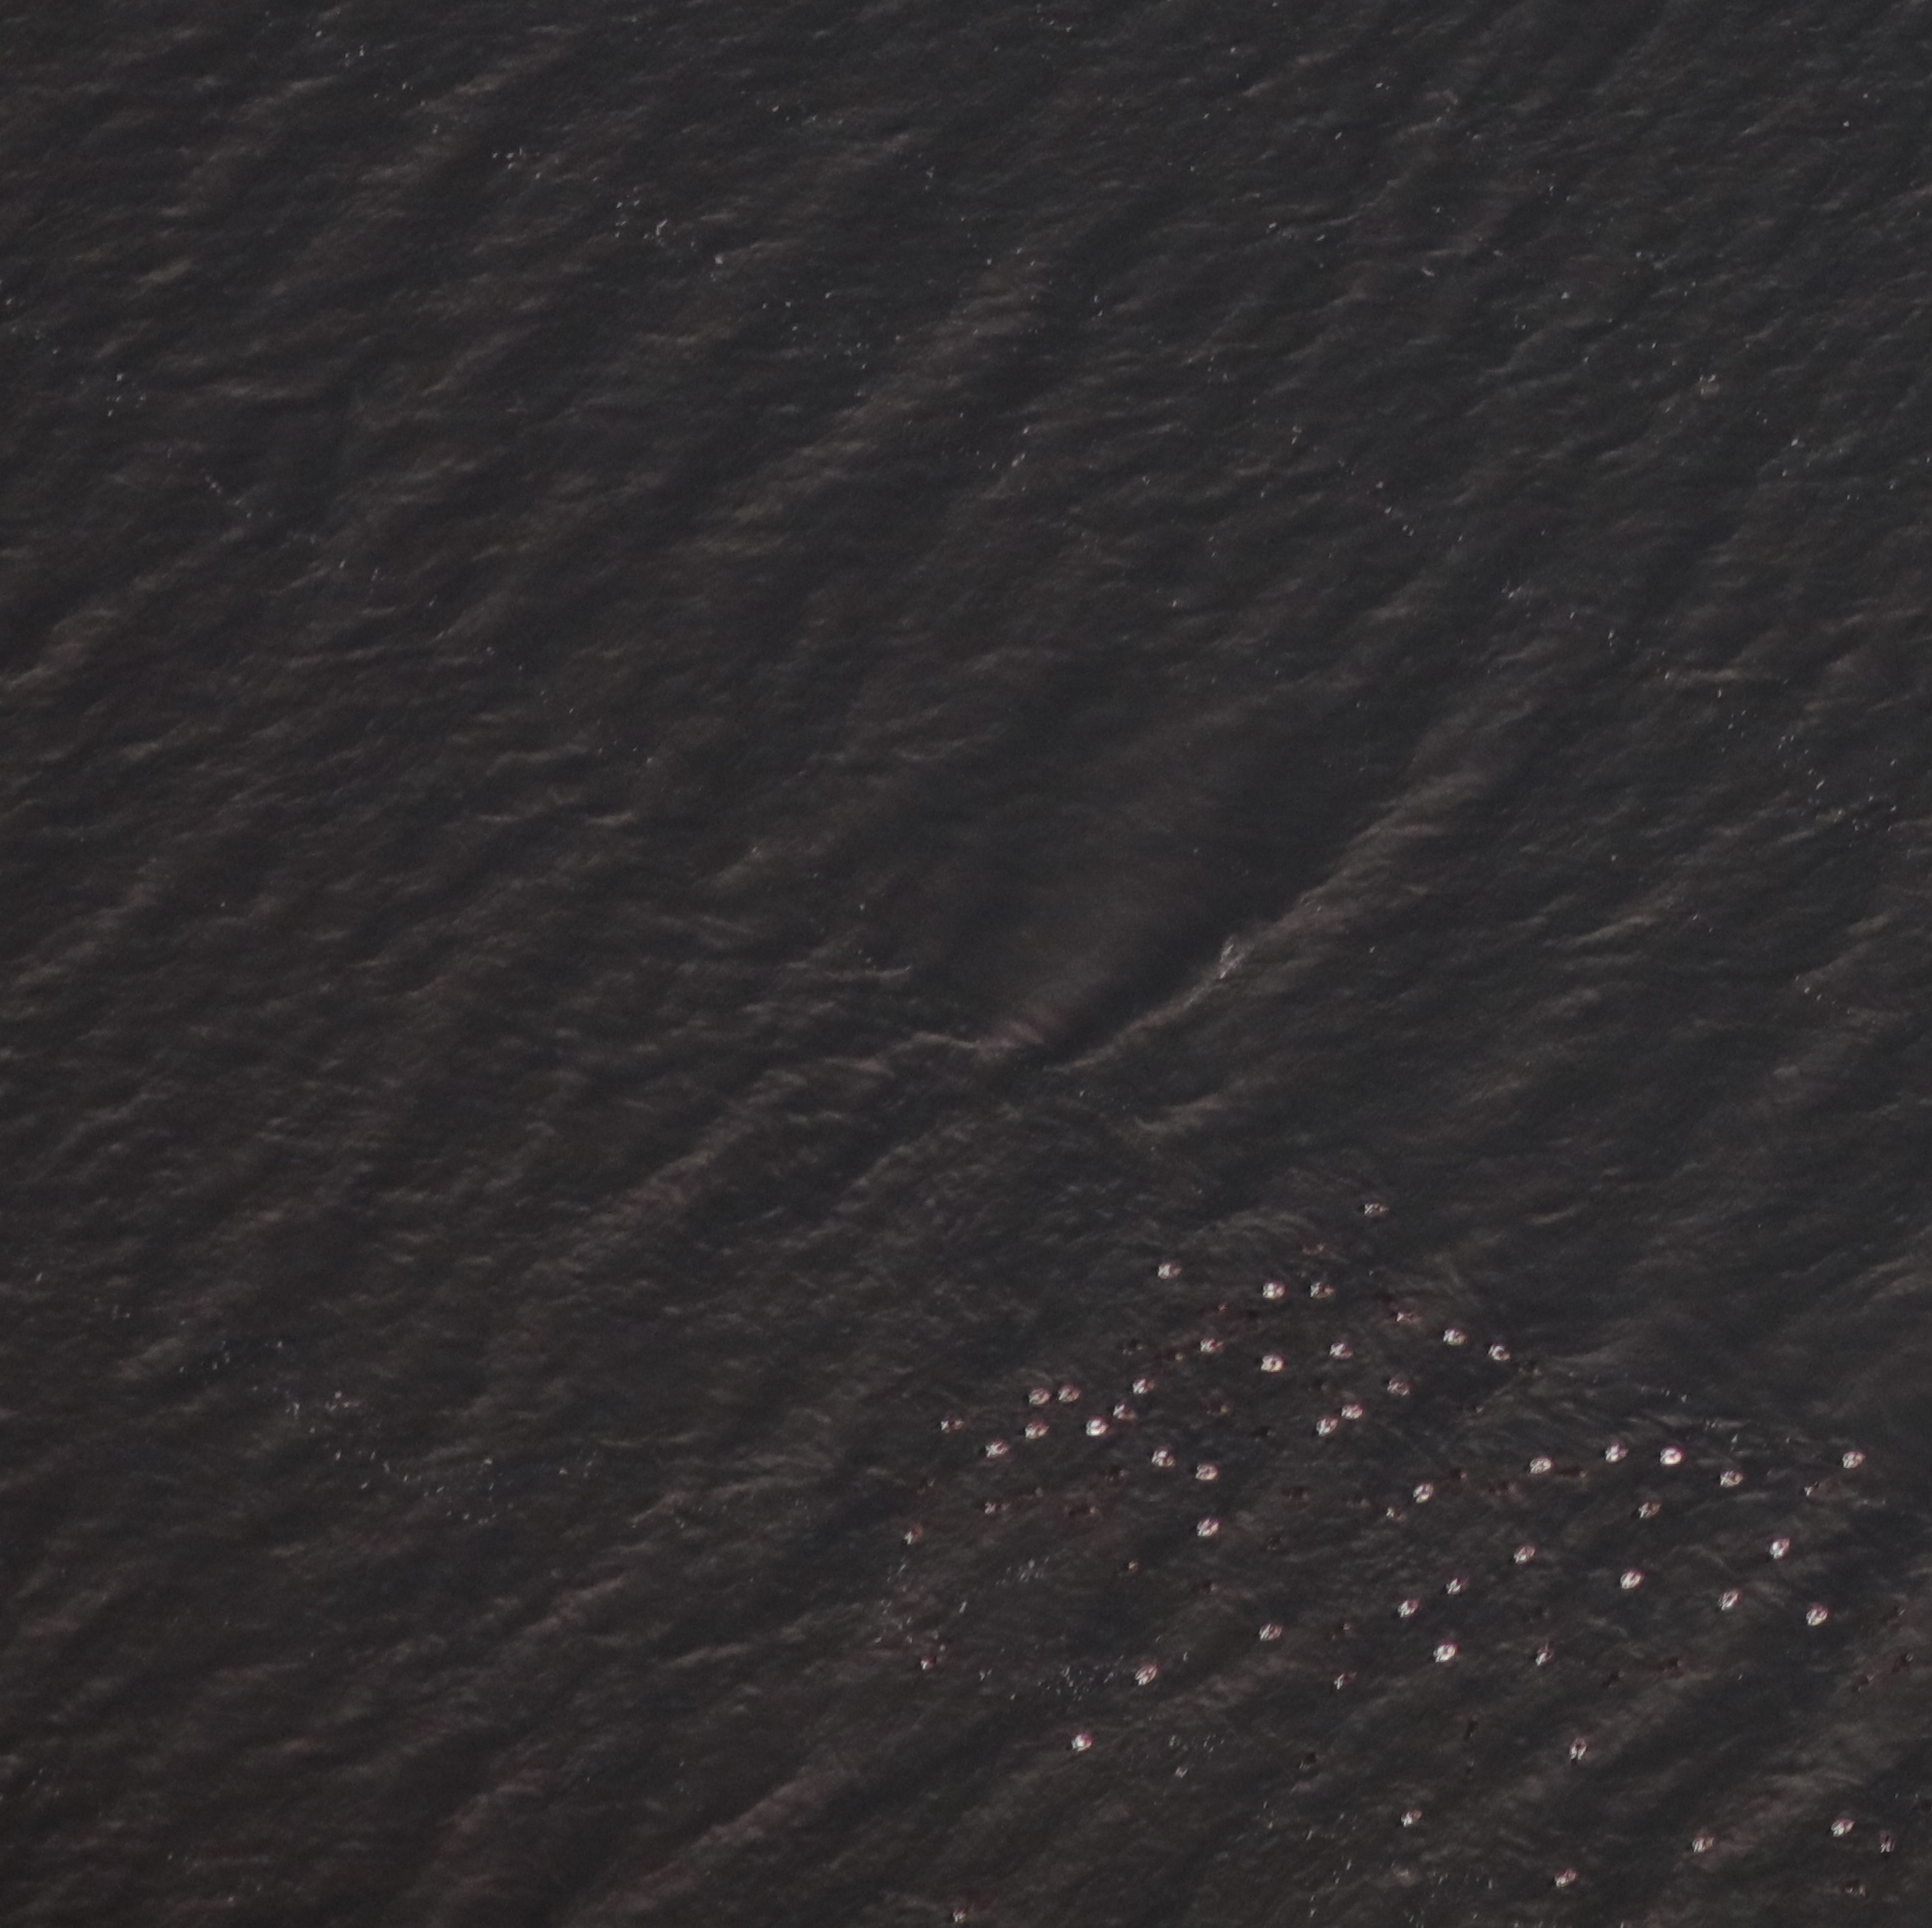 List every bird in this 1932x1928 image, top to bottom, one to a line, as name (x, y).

other bird (1374, 1210)
other bird (1313, 1248)
other bird (1171, 1272)
other bird (1273, 1291)
other bird (1323, 1293)
other bird (1219, 1308)
other bird (1407, 1318)
other bird (1456, 1337)
other bird (1210, 1344)
other bird (1131, 1348)
other bird (1336, 1351)
other bird (1502, 1353)
other bird (1172, 1358)
other bird (1269, 1363)
other bird (1533, 1370)
other bird (1142, 1383)
other bird (1317, 1388)
other bird (1396, 1388)
other bird (1060, 1393)
other bird (1041, 1394)
other bird (1221, 1402)
other bird (1123, 1408)
other bird (1477, 1408)
other bird (1351, 1412)
other bird (953, 1425)
other bird (1095, 1426)
other bird (1326, 1428)
other bird (1035, 1432)
other bird (1265, 1435)
other bird (999, 1453)
other bird (1164, 1455)
other bird (1613, 1455)
other bird (1678, 1456)
other bird (1849, 1462)
other bird (1547, 1463)
other bird (1206, 1468)
other bird (1114, 1474)
other bird (1461, 1476)
other bird (1576, 1476)
other bird (1731, 1476)
other bird (926, 1483)
other bird (1513, 1489)
other bird (1817, 1489)
other bird (1038, 1490)
other bird (1298, 1492)
other bird (1421, 1494)
other bird (994, 1505)
other bird (1087, 1512)
other bird (1647, 1513)
other bird (1399, 1517)
other bird (911, 1532)
other bird (1211, 1532)
other bird (1277, 1543)
other bird (1776, 1549)
other bird (1525, 1553)
other bird (1129, 1566)
other bird (1630, 1578)
other bird (1456, 1586)
other bird (1205, 1588)
other bird (1727, 1600)
other bird (1406, 1610)
other bird (1543, 1614)
other bird (1818, 1615)
other bird (1896, 1615)
other bird (1346, 1630)
other bird (1271, 1632)
other bird (1444, 1652)
other bird (1546, 1654)
other bird (1910, 1659)
other bird (928, 1661)
other bird (1670, 1663)
other bird (1143, 1674)
other bird (1616, 1677)
other bird (1344, 1678)
other bird (1867, 1680)
other bird (1473, 1729)
other bird (1081, 1738)
other bird (1581, 1746)
other bird (1308, 1759)
other bird (1470, 1769)
other bird (1931, 1803)
other bird (1408, 1814)
other bird (1841, 1825)
other bird (1886, 1841)
other bird (1702, 1844)
other bird (1566, 1878)
other bird (1855, 1888)
other bird (961, 1915)